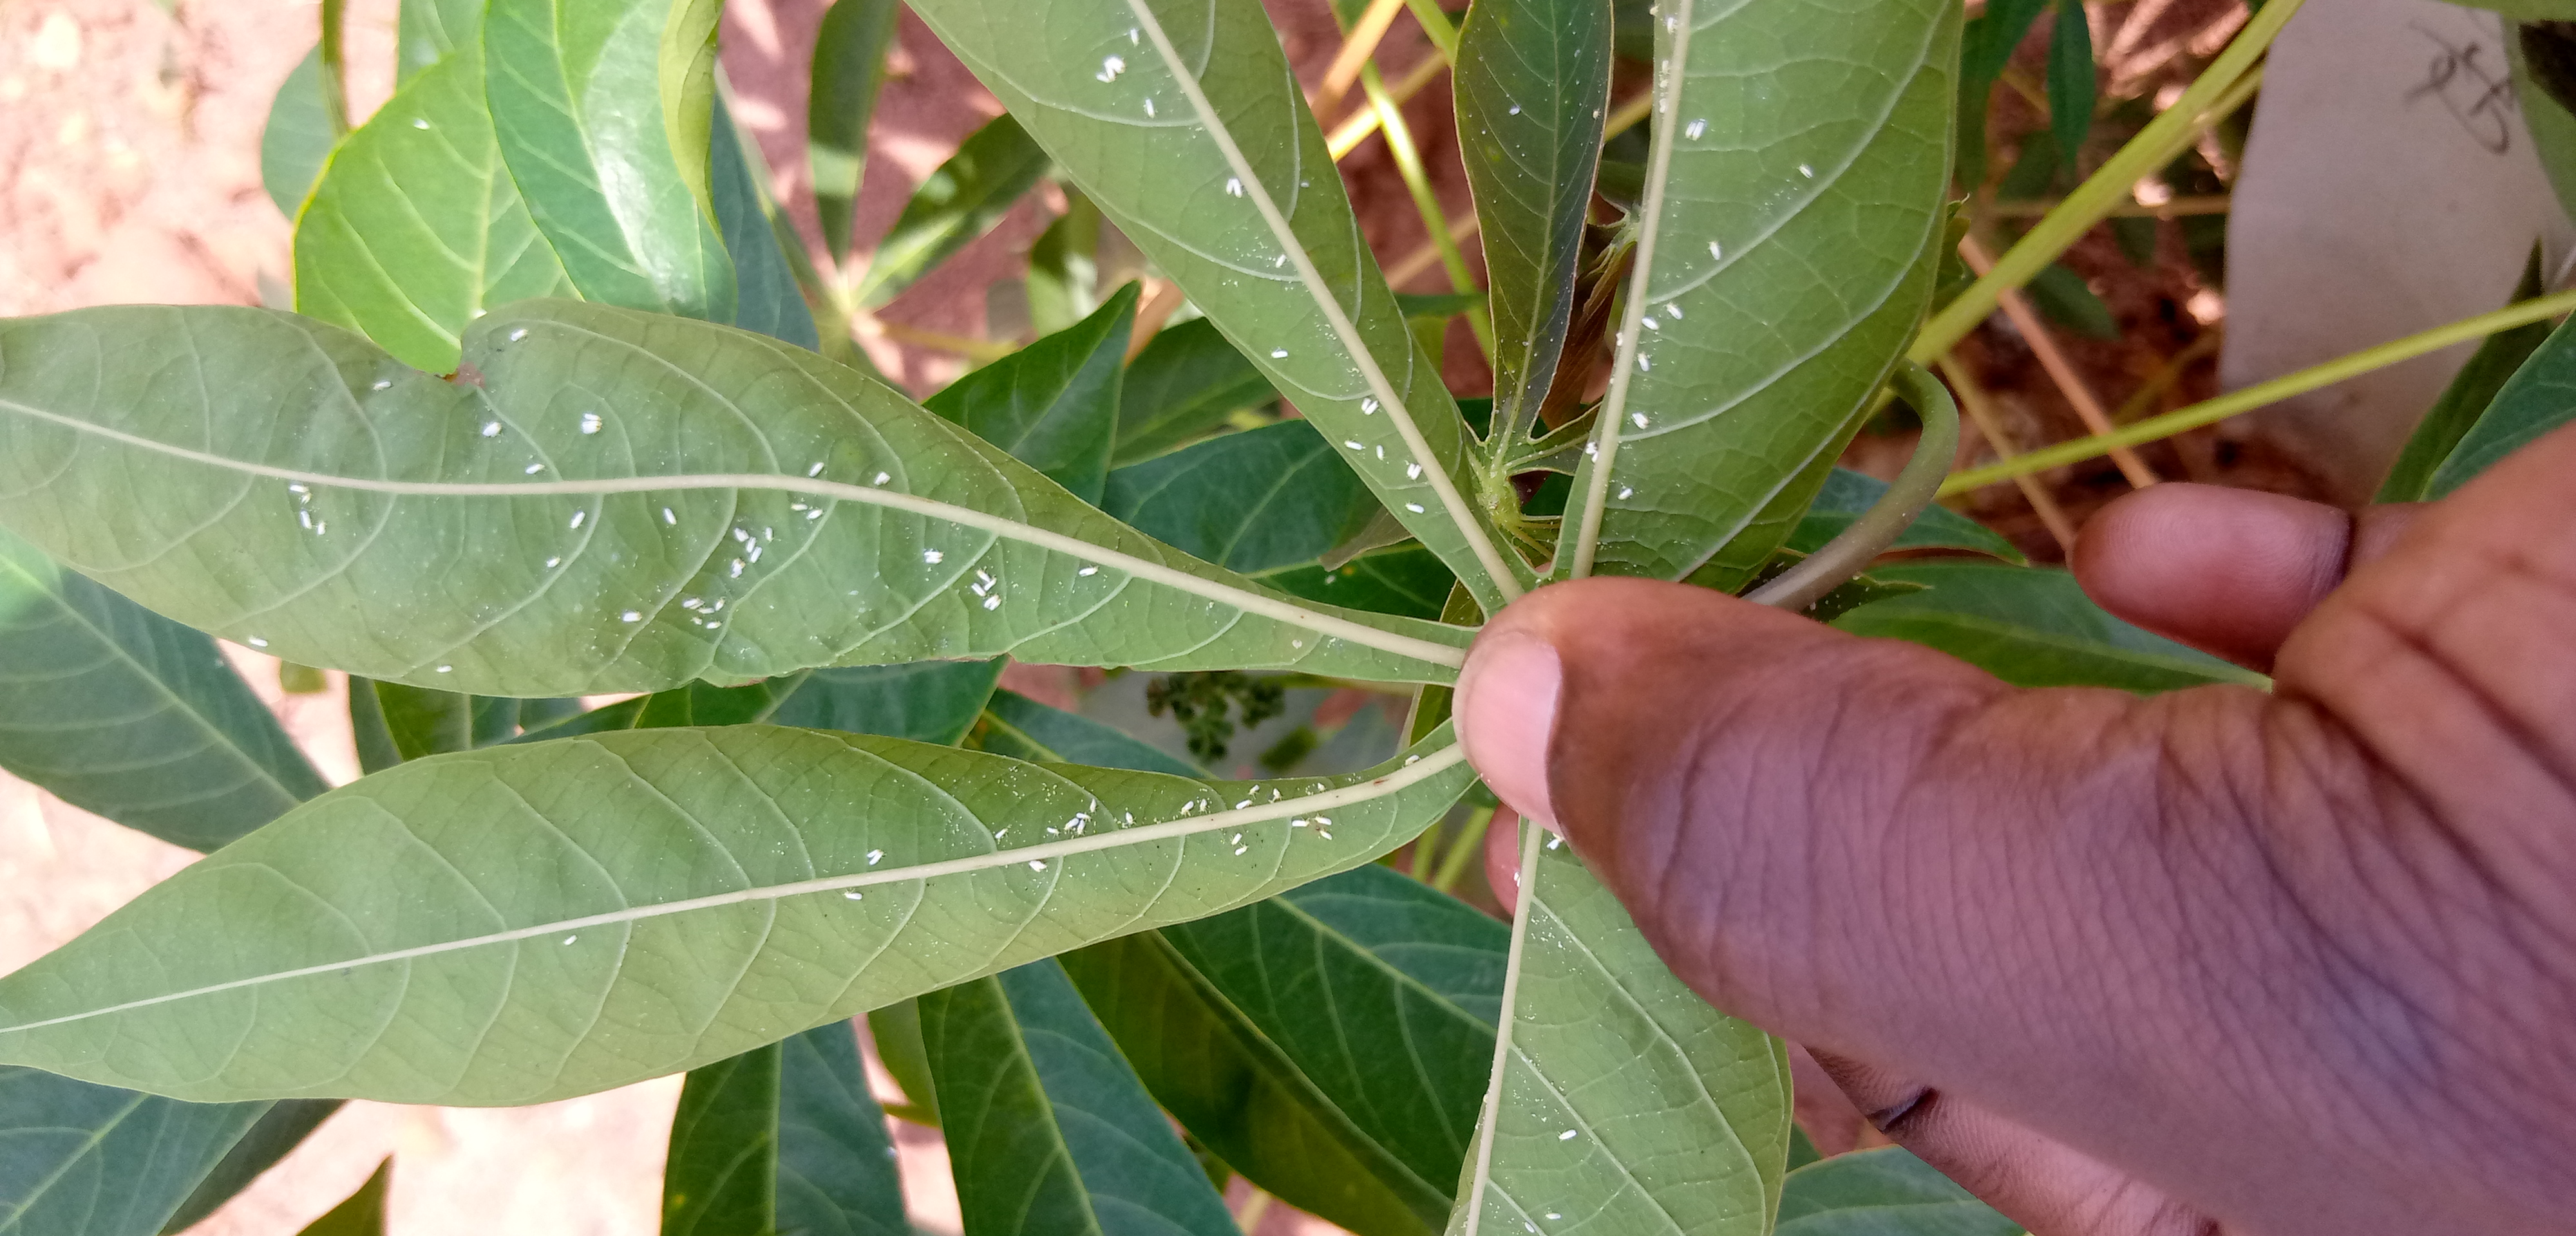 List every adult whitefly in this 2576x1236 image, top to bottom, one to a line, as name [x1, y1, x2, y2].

whitefly [1648, 4, 1659, 17]
whitefly [1665, 15, 1676, 34]
whitefly [1128, 26, 1142, 47]
whitefly [1112, 56, 1126, 76]
whitefly [1660, 57, 1670, 75]
whitefly [1103, 59, 1116, 82]
whitefly [1093, 71, 1112, 84]
whitefly [1659, 76, 1669, 89]
whitefly [1144, 95, 1158, 120]
whitefly [1658, 96, 1667, 116]
whitefly [1507, 104, 1521, 118]
whitefly [1591, 108, 1602, 124]
whitefly [1693, 120, 1705, 145]
whitefly [1683, 121, 1697, 139]
whitefly [1796, 161, 1814, 180]
whitefly [1232, 177, 1244, 201]
whitefly [1225, 178, 1232, 197]
whitefly [1298, 180, 1312, 190]
whitefly [1706, 238, 1723, 262]
whitefly [1275, 252, 1289, 271]
whitefly [1664, 301, 1685, 323]
whitefly [1640, 317, 1661, 333]
whitefly [509, 326, 529, 343]
whitefly [1270, 348, 1289, 360]
whitefly [1636, 351, 1651, 373]
whitefly [370, 380, 393, 394]
whitefly [1360, 396, 1372, 412]
whitefly [1365, 398, 1379, 417]
whitefly [1633, 410, 1651, 424]
whitefly [582, 411, 603, 420]
whitefly [1629, 414, 1647, 430]
whitefly [580, 419, 603, 427]
whitefly [481, 420, 502, 438]
whitefly [580, 427, 602, 436]
whitefly [1343, 437, 1364, 454]
whitefly [1584, 440, 1598, 447]
whitefly [1374, 442, 1388, 463]
whitefly [1584, 447, 1598, 454]
whitefly [1590, 452, 1599, 464]
whitefly [526, 459, 547, 475]
whitefly [807, 459, 828, 479]
whitefly [1406, 462, 1416, 477]
whitefly [1412, 464, 1423, 484]
whitefly [873, 471, 889, 485]
whitefly [882, 474, 891, 487]
whitefly [288, 482, 312, 493]
whitefly [1615, 486, 1635, 505]
whitefly [299, 491, 314, 507]
whitefly [1404, 498, 1428, 516]
whitefly [788, 500, 808, 513]
whitefly [663, 507, 679, 527]
whitefly [808, 507, 825, 520]
whitefly [299, 509, 314, 532]
whitefly [567, 509, 590, 530]
whitefly [316, 518, 330, 536]
whitefly [762, 521, 777, 544]
whitefly [733, 523, 750, 543]
whitefly [746, 534, 757, 555]
whitefly [750, 545, 762, 565]
whitefly [921, 550, 945, 559]
whitefly [543, 554, 563, 570]
whitefly [732, 557, 741, 565]
whitefly [924, 557, 942, 566]
whitefly [732, 562, 745, 570]
whitefly [1076, 564, 1099, 579]
whitefly [974, 567, 992, 583]
whitefly [730, 569, 746, 579]
whitefly [983, 576, 998, 592]
whitefly [971, 581, 987, 597]
whitefly [983, 594, 1001, 609]
whitefly [684, 597, 701, 610]
whitefly [714, 597, 726, 615]
whitefly [990, 597, 1002, 612]
whitefly [696, 605, 714, 615]
whitefly [621, 610, 645, 624]
whitefly [691, 613, 705, 627]
whitefly [706, 619, 723, 633]
whitefly [245, 634, 270, 651]
whitefly [433, 662, 455, 675]
whitefly [1404, 753, 1421, 766]
whitefly [1316, 781, 1328, 791]
whitefly [1248, 783, 1262, 796]
whitefly [1272, 787, 1283, 802]
whitefly [1088, 796, 1099, 814]
whitefly [1198, 797, 1209, 814]
whitefly [1179, 798, 1195, 818]
whitefly [1234, 799, 1255, 810]
whitefly [1124, 809, 1137, 828]
whitefly [1075, 810, 1094, 820]
whitefly [1313, 812, 1335, 827]
whitefly [1289, 816, 1315, 831]
whitefly [1064, 818, 1079, 831]
whitefly [1076, 819, 1086, 837]
whitefly [1046, 826, 1061, 836]
whitefly [1318, 826, 1335, 843]
whitefly [994, 827, 1009, 841]
whitefly [1230, 831, 1244, 847]
whitefly [1543, 834, 1564, 855]
whitefly [1235, 842, 1249, 859]
whitefly [867, 848, 881, 859]
whitefly [869, 850, 885, 866]
whitefly [1027, 859, 1048, 874]
whitefly [842, 890, 866, 901]
whitefly [560, 933, 580, 950]
whitefly [1556, 1125, 1578, 1145]
whitefly [1543, 1209, 1564, 1221]
whitefly [1522, 1219, 1538, 1235]